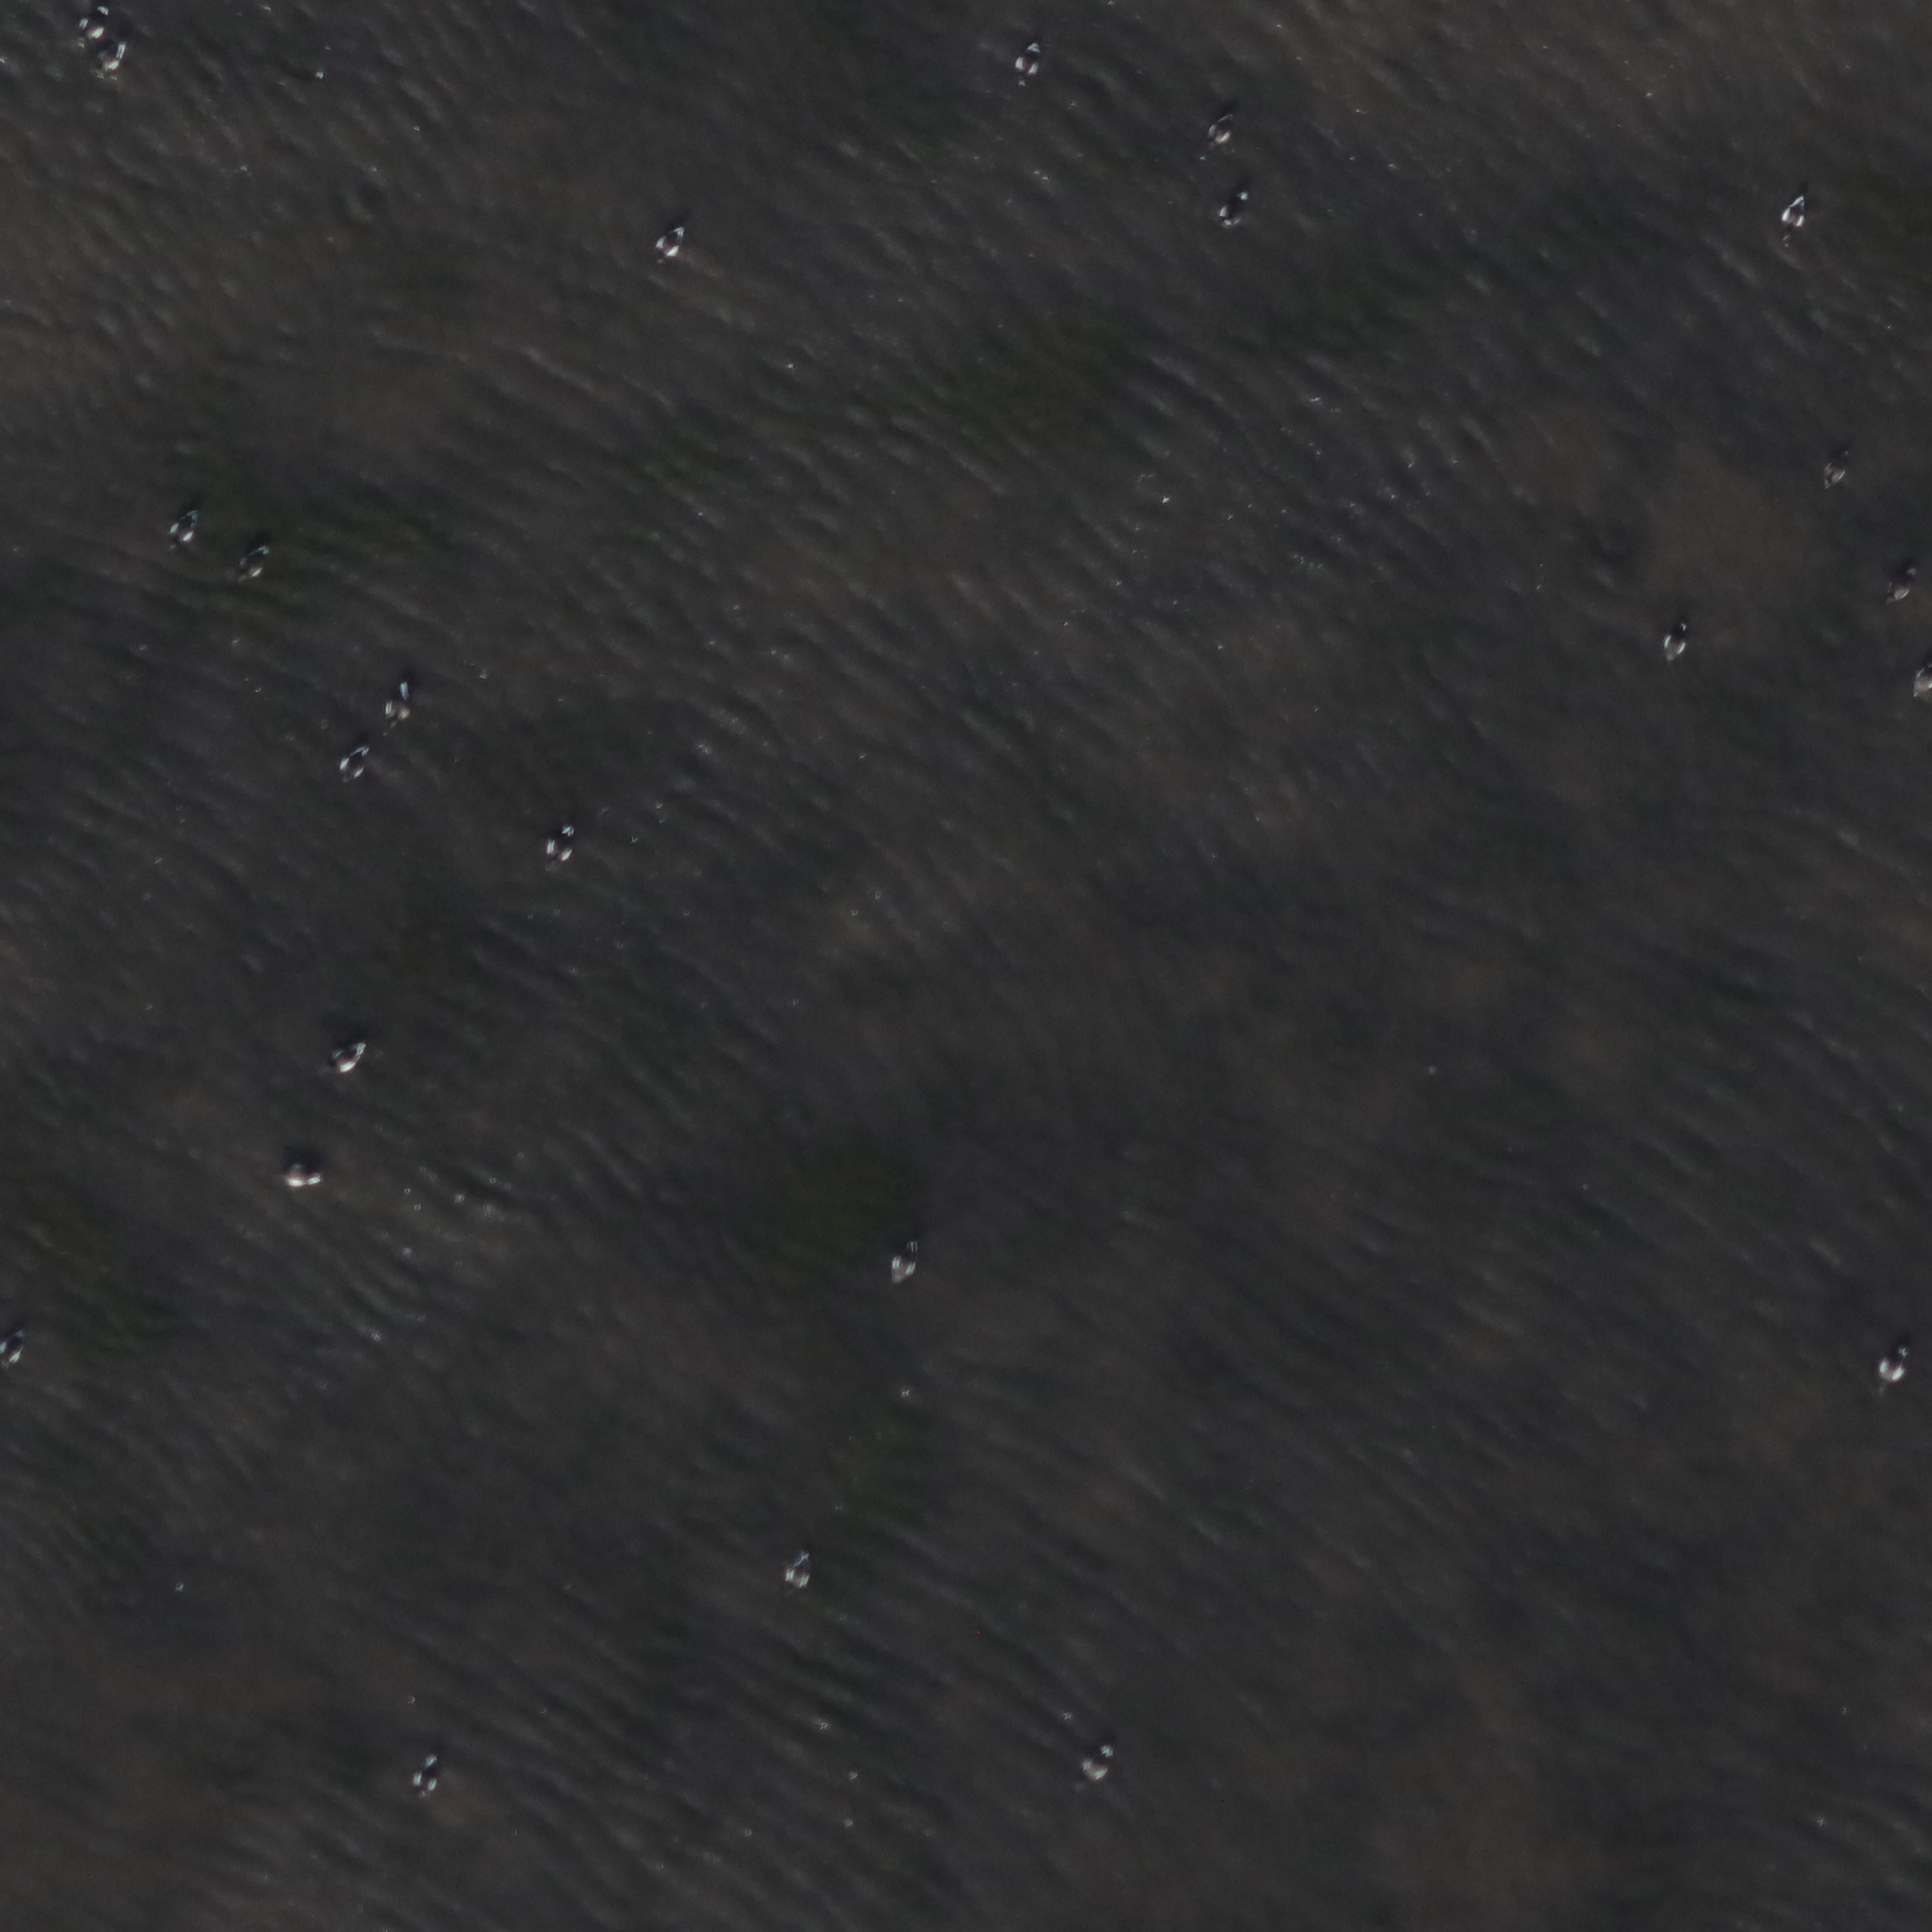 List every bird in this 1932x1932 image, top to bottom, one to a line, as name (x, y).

brant (90, 26)
brant (113, 62)
brant (1030, 66)
brant (1221, 129)
brant (1237, 209)
brant (1798, 212)
brant (672, 242)
brant (1835, 470)
brant (184, 530)
brant (250, 563)
brant (1898, 590)
brant (1679, 646)
brant (1928, 672)
brant (397, 707)
brant (351, 764)
brant (562, 845)
brant (353, 1060)
brant (301, 1174)
brant (900, 1264)
brant (9, 1348)
brant (1891, 1366)
brant (800, 1570)
brant (1101, 1761)
brant (429, 1780)